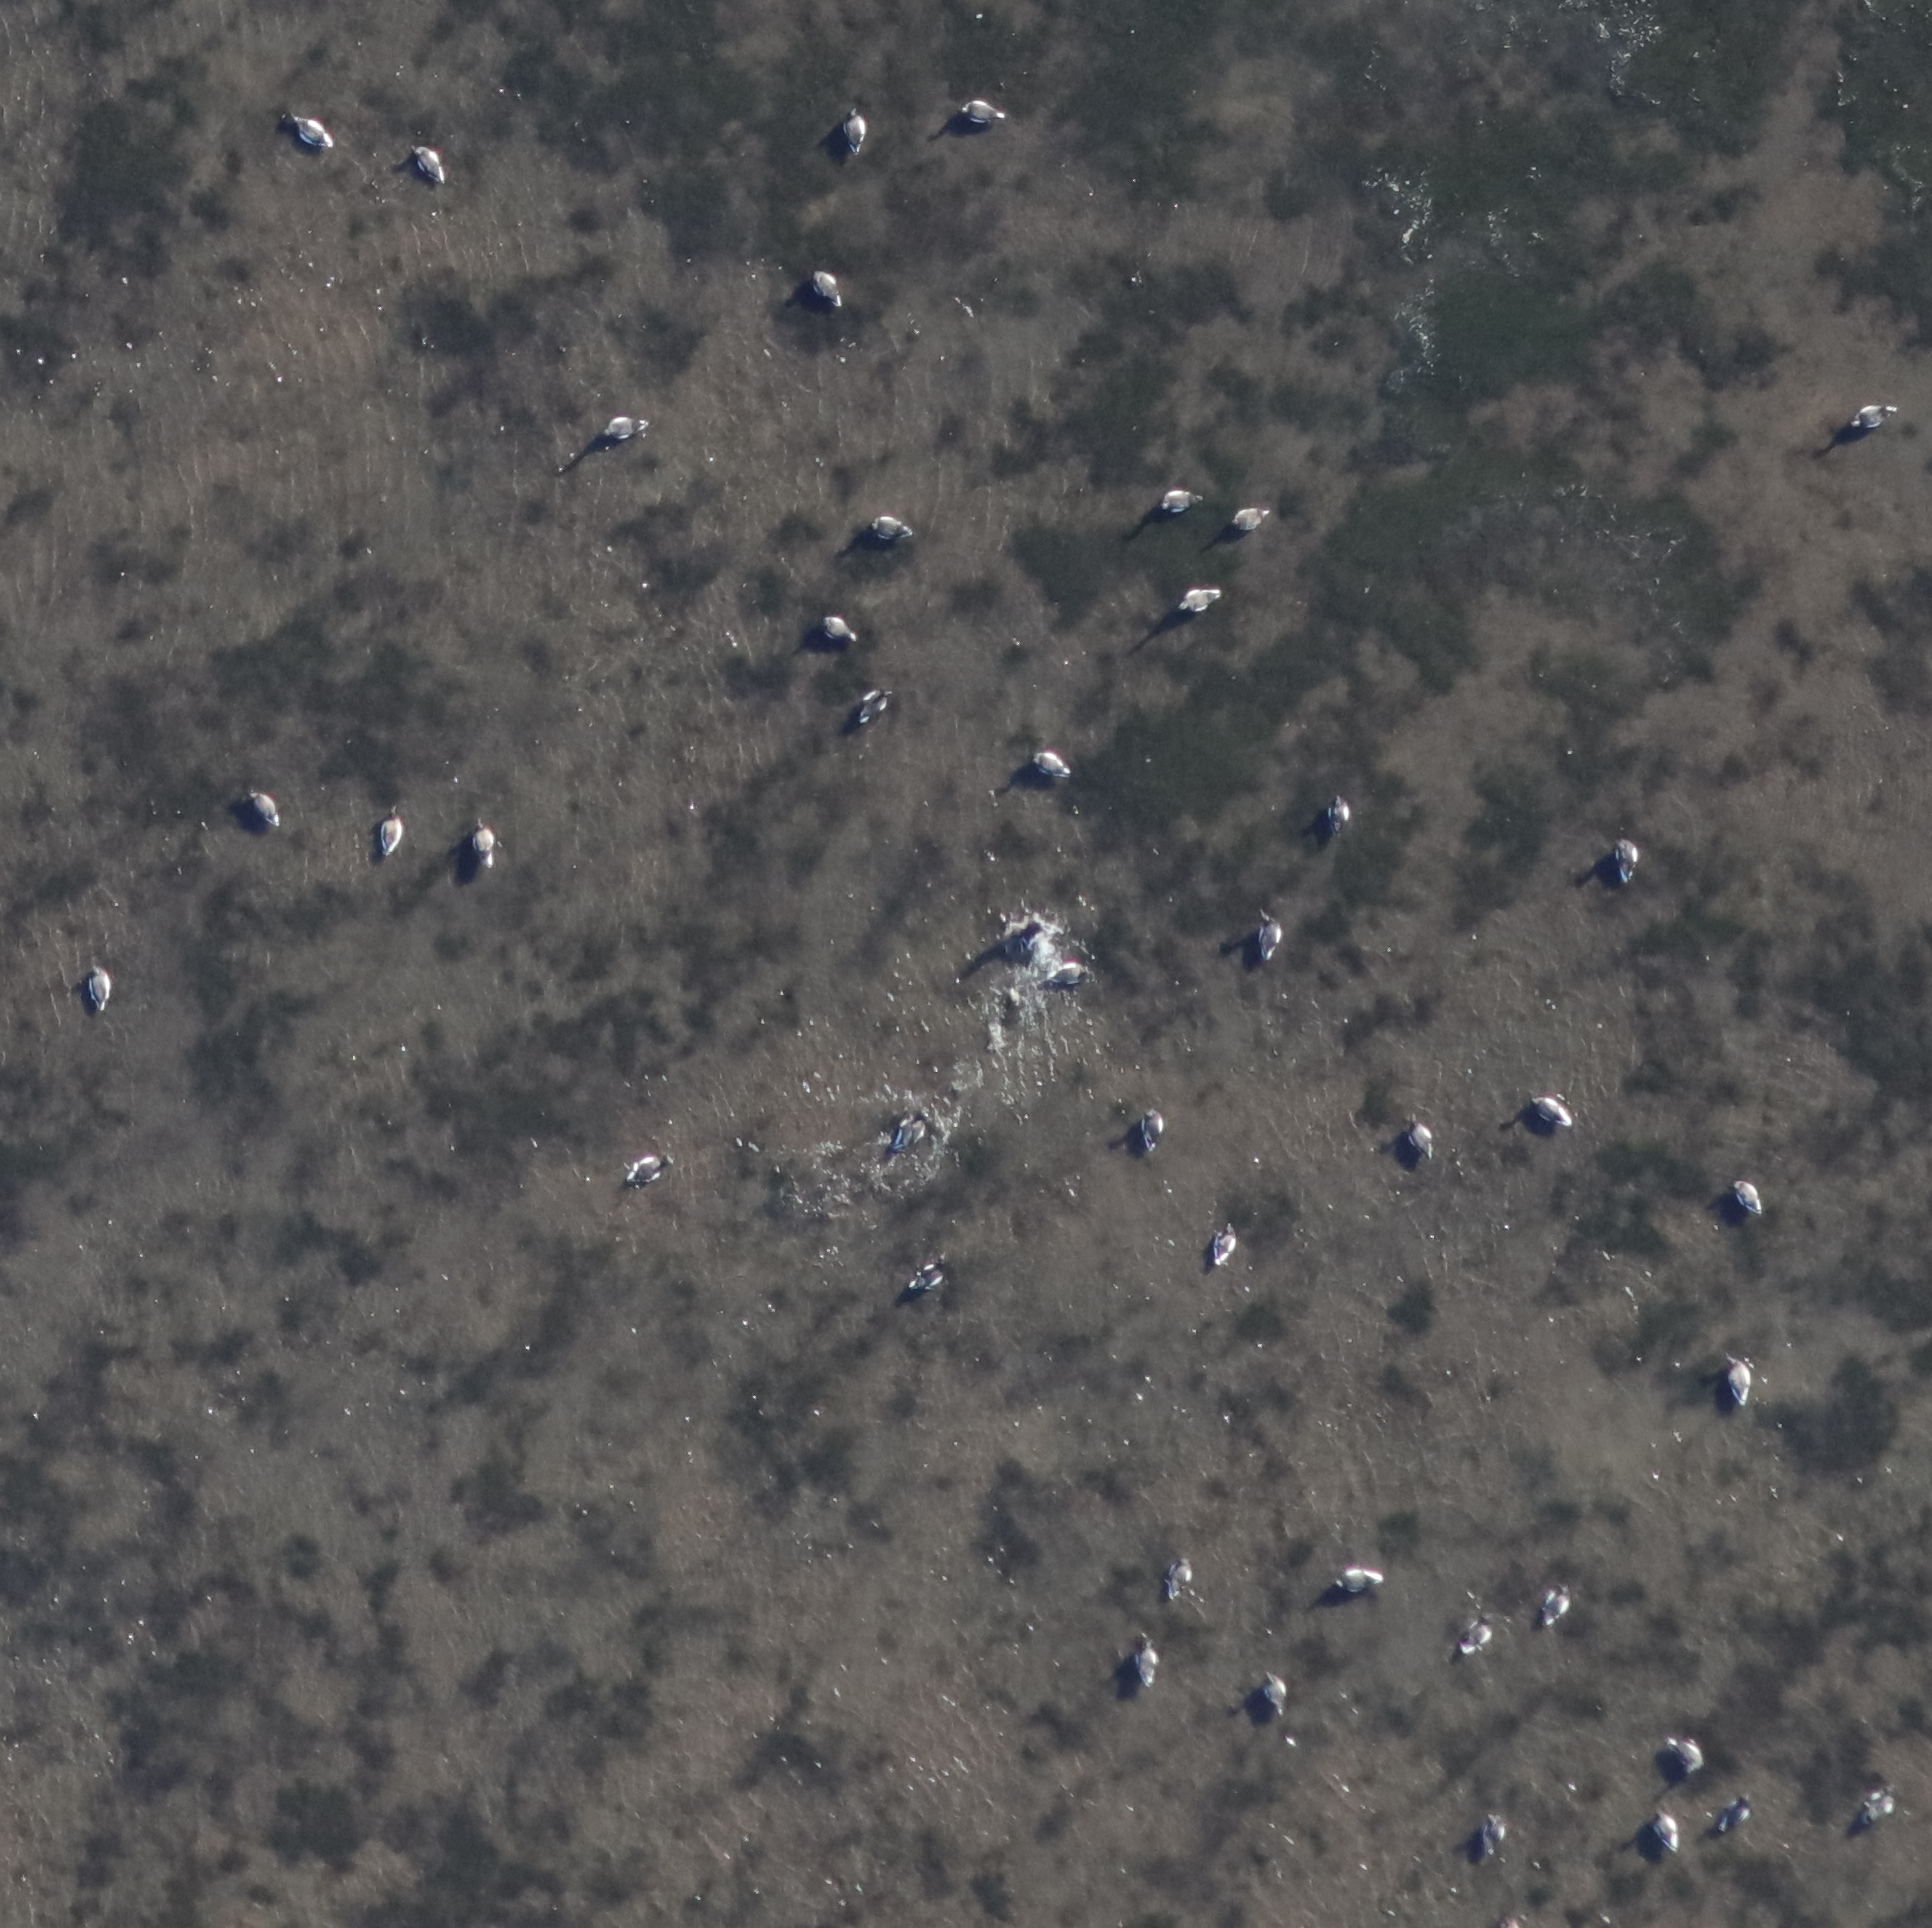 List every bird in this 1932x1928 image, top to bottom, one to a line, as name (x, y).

brant (981, 111)
brant (853, 129)
brant (310, 132)
brant (429, 162)
brant (826, 287)
brant (1871, 417)
brant (623, 428)
brant (1177, 498)
brant (1249, 518)
brant (889, 526)
brant (1199, 597)
brant (836, 626)
brant (869, 703)
brant (1050, 761)
brant (263, 804)
brant (1340, 812)
brant (390, 832)
brant (484, 842)
brant (1628, 857)
brant (1031, 930)
brant (1270, 937)
brant (1071, 974)
brant (97, 986)
brant (1551, 1108)
brant (1152, 1126)
brant (907, 1132)
brant (1421, 1136)
brant (649, 1170)
brant (1749, 1194)
brant (1224, 1244)
brant (927, 1276)
brant (1739, 1379)
brant (1177, 1581)
brant (1357, 1581)
brant (1557, 1603)
brant (1476, 1632)
brant (1144, 1665)
brant (1275, 1690)
brant (1689, 1756)
brant (1872, 1801)
brant (1735, 1817)
brant (1666, 1830)
brant (1495, 1834)